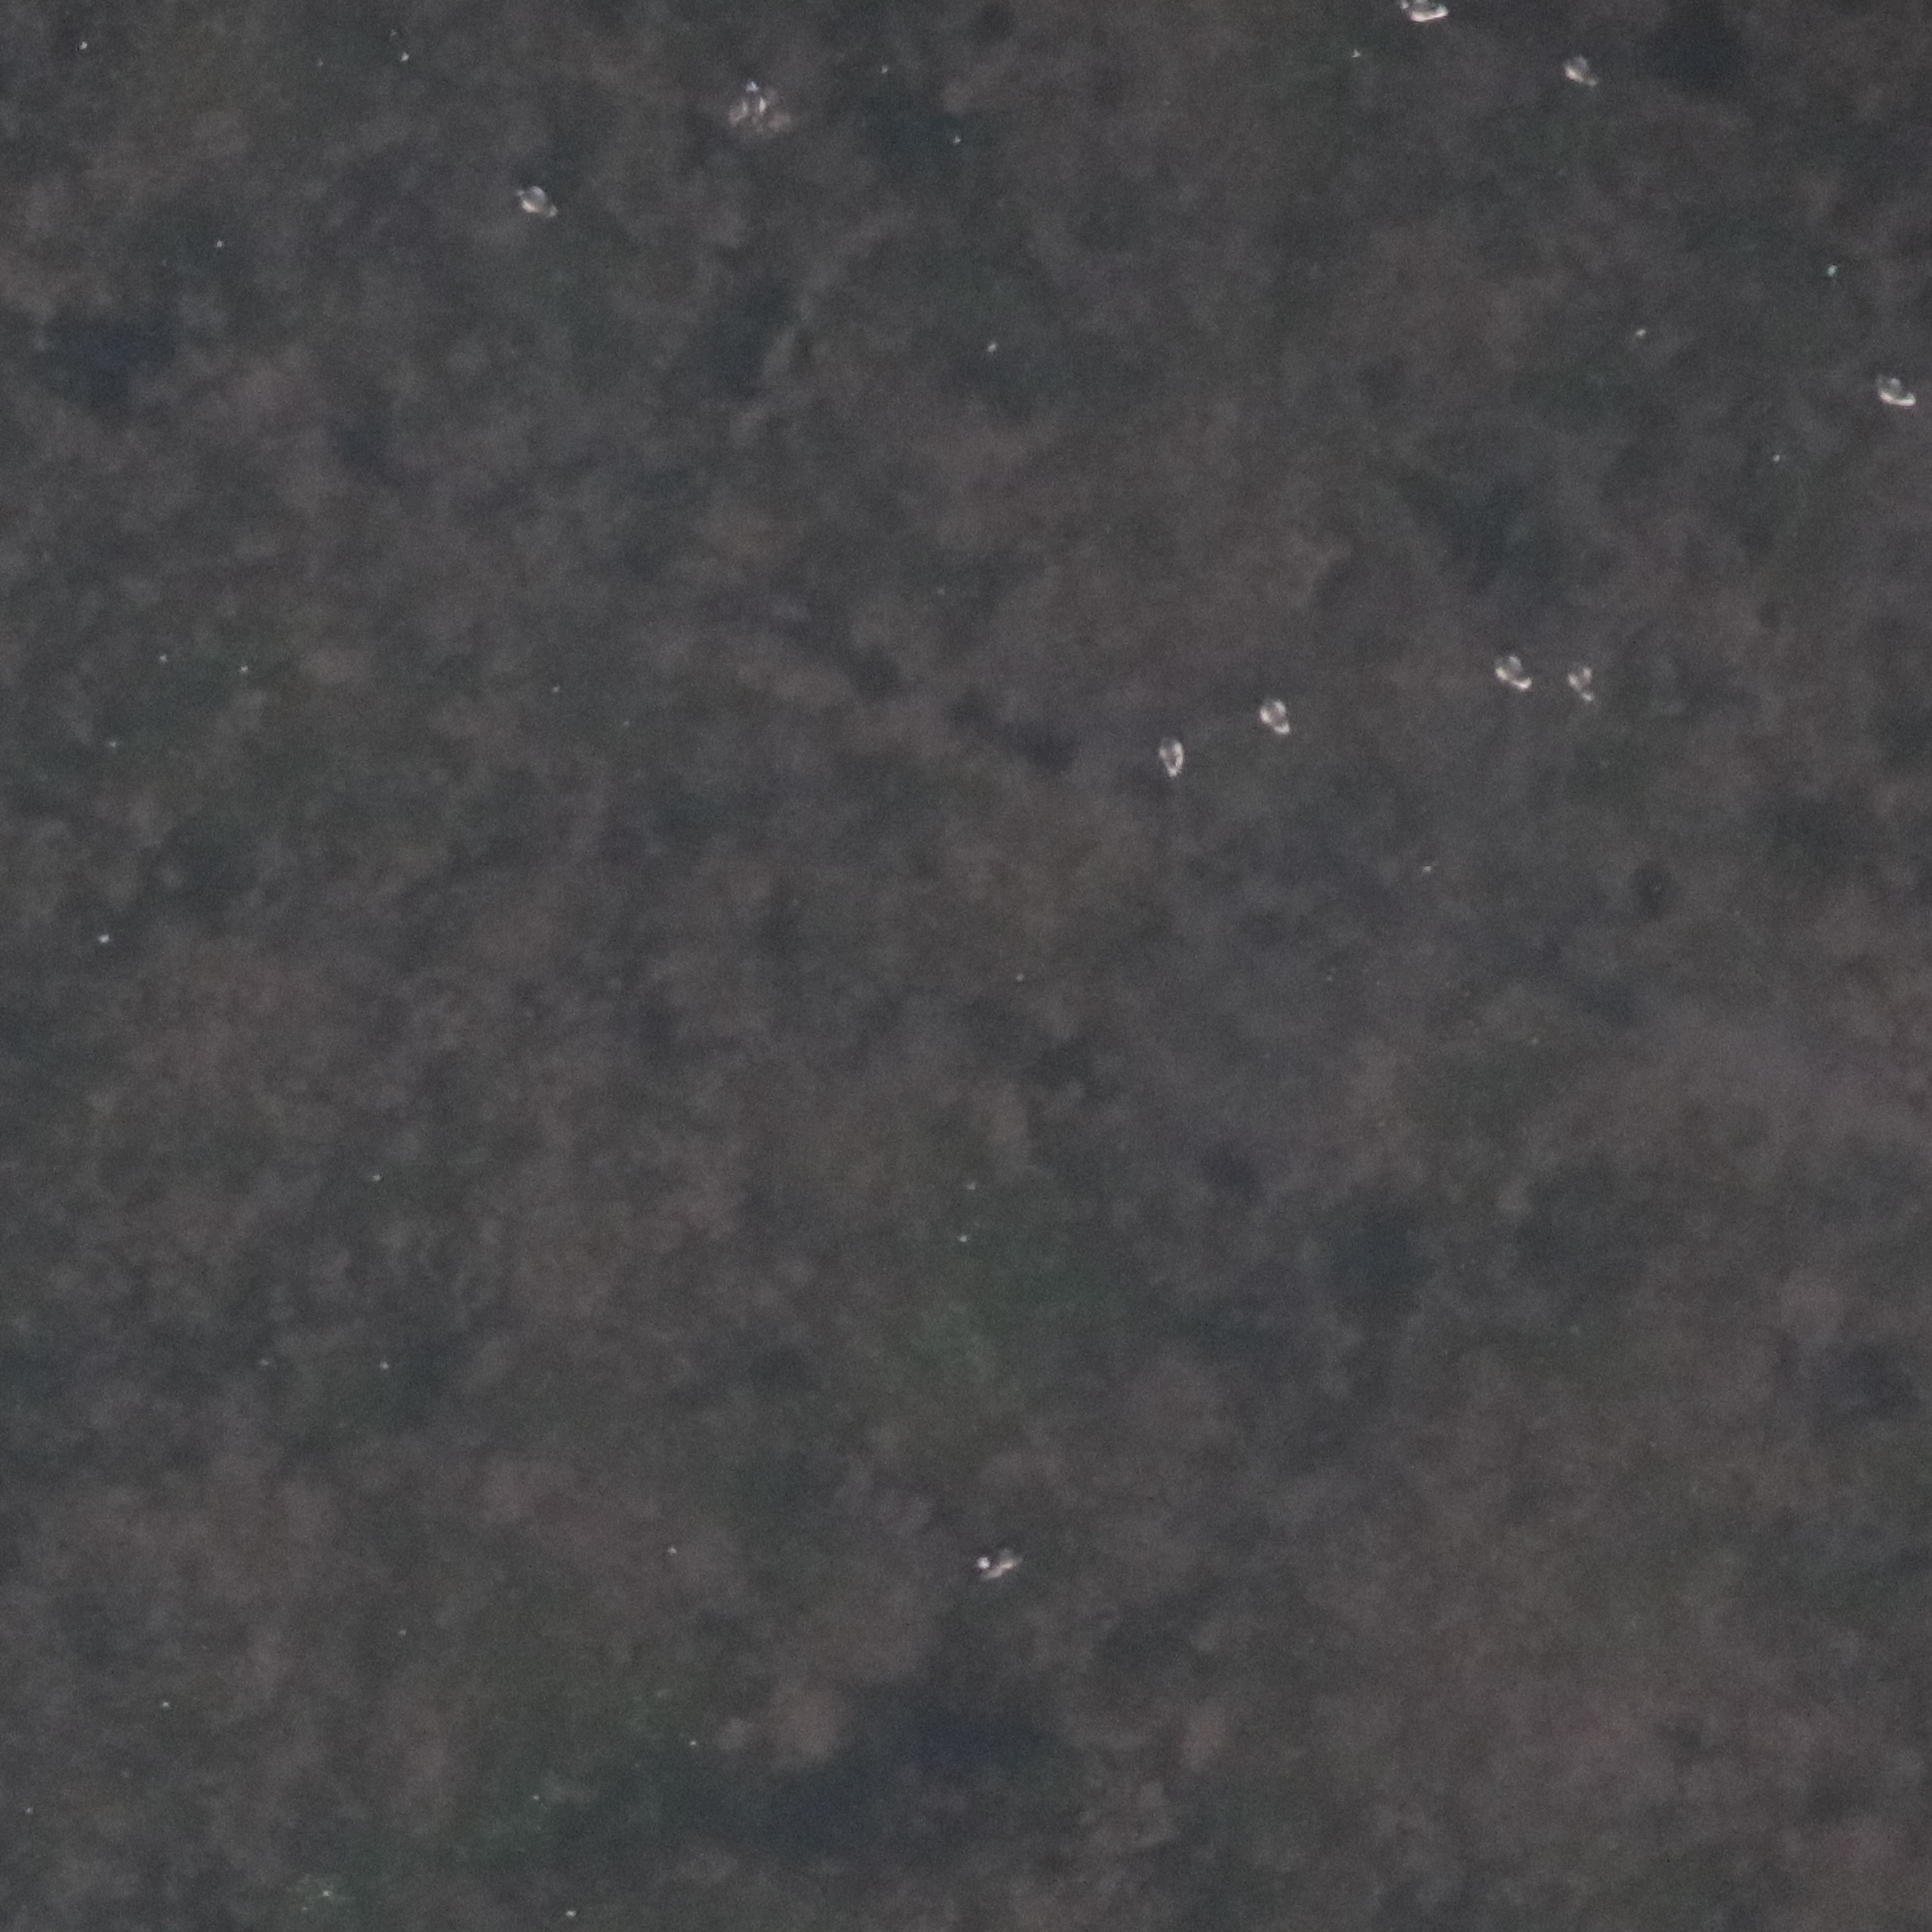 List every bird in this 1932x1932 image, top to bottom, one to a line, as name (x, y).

brant (1422, 9)
brant (1578, 72)
brant (751, 103)
brant (536, 201)
brant (1894, 392)
brant (1510, 669)
brant (1580, 673)
brant (1273, 716)
brant (1173, 755)
brant (1003, 1561)